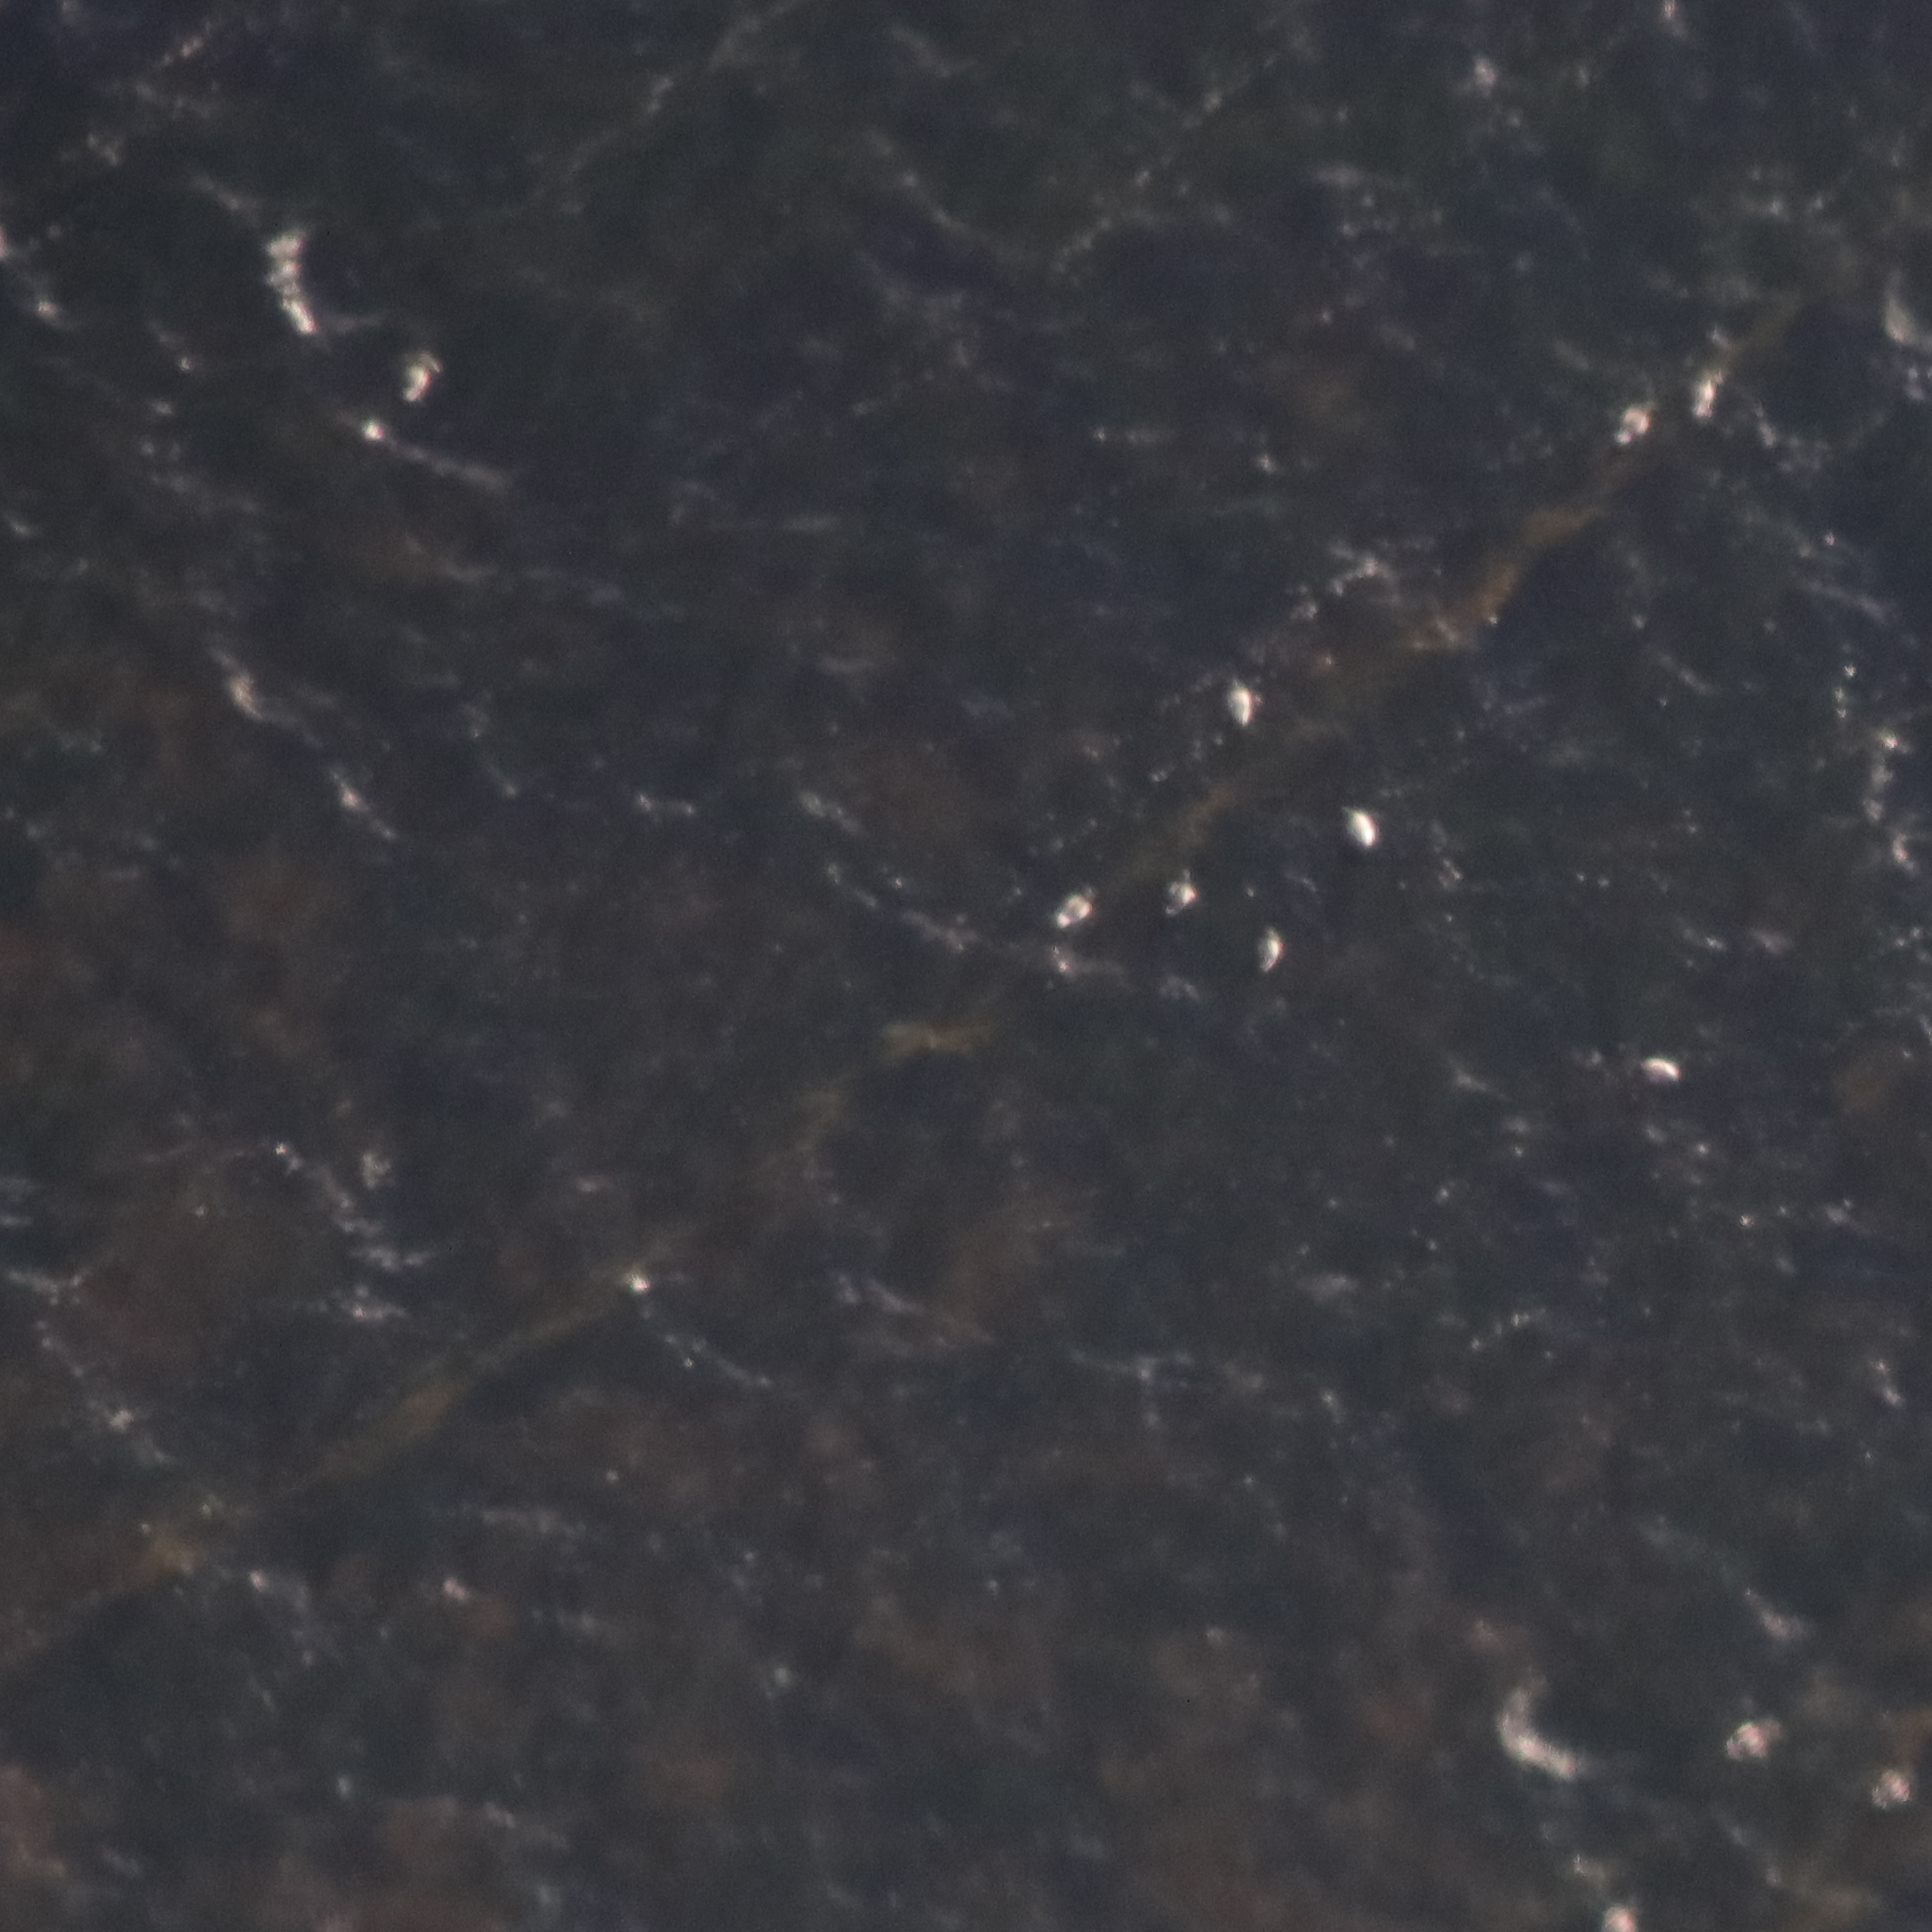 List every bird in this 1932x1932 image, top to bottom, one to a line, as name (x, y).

brant (412, 379)
brant (1702, 394)
brant (1639, 422)
brant (1241, 702)
other bird (1365, 832)
brant (1183, 896)
brant (1072, 905)
brant (1270, 946)
other bird (1655, 1070)
brant (1743, 1744)
brant (1890, 1792)
brant (1615, 1929)